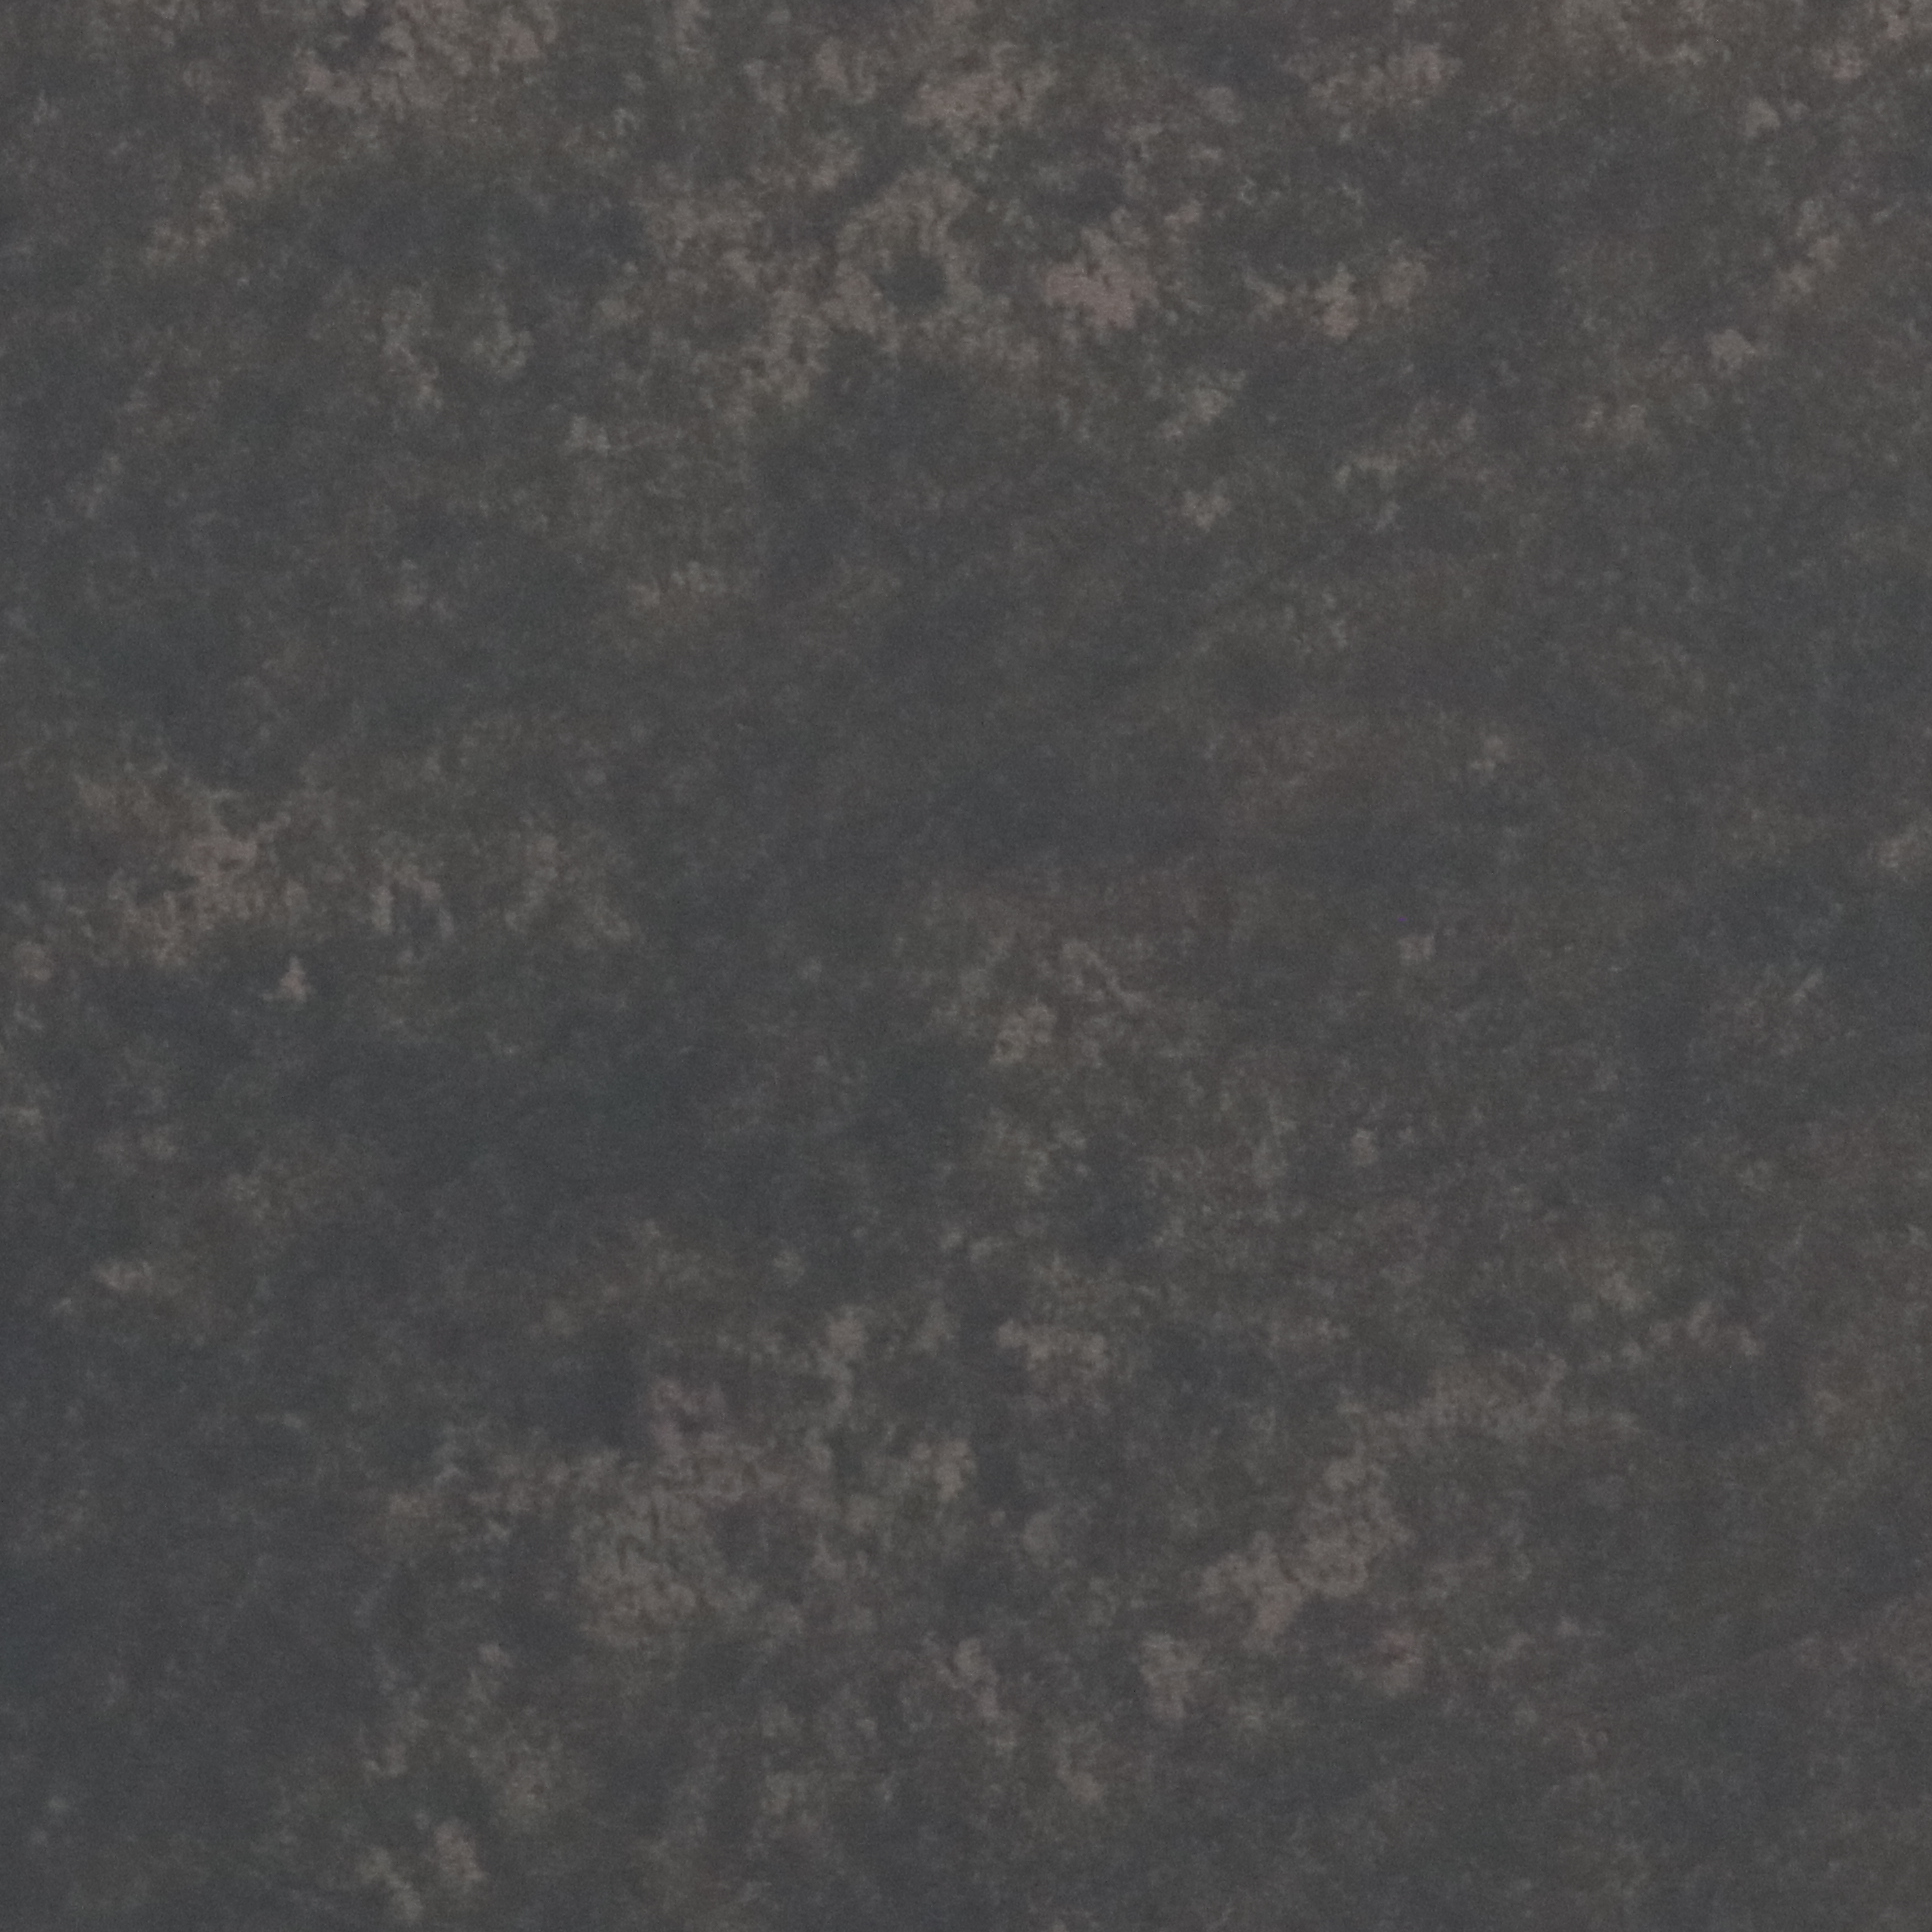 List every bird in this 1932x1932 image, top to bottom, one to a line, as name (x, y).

None